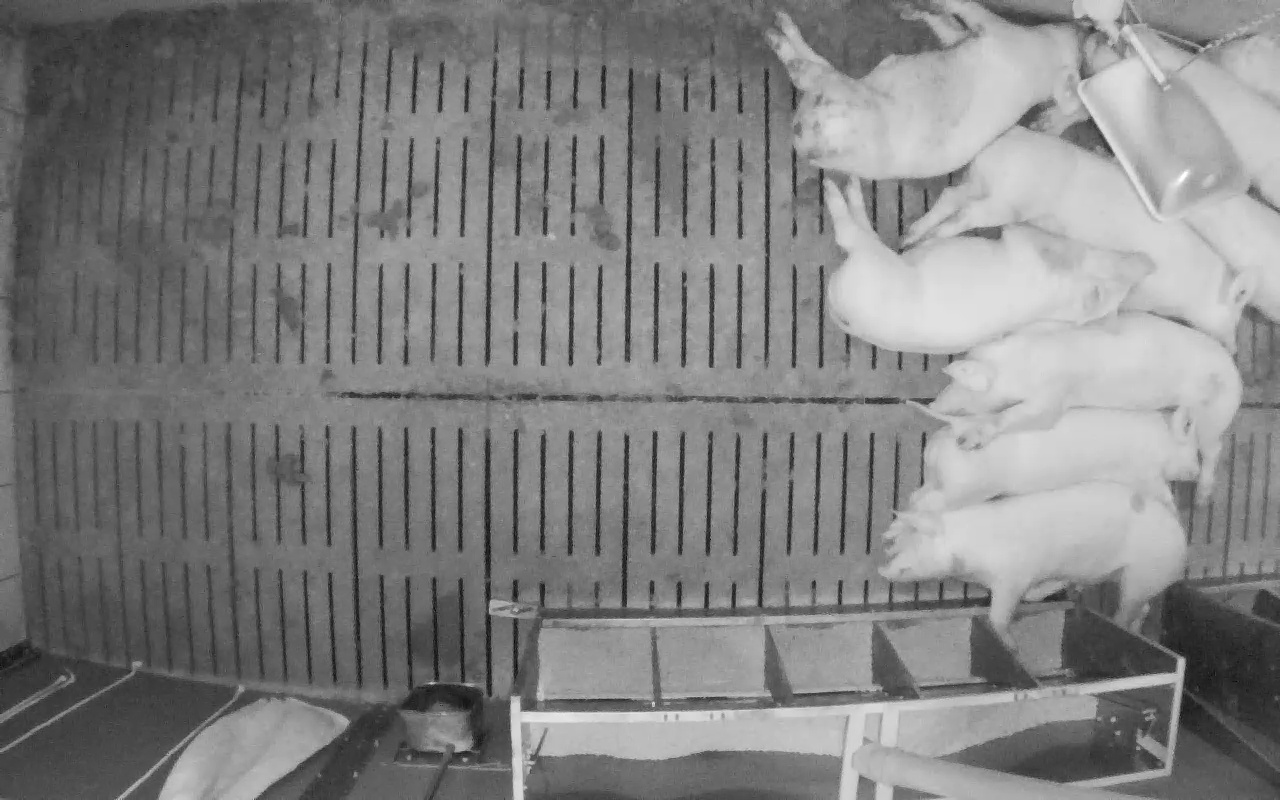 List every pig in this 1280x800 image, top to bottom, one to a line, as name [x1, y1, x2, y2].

pig [763, 0, 1094, 182]
pig [1028, 25, 1278, 212]
pig [1197, 37, 1280, 113]
pig [900, 123, 1253, 357]
pig [822, 174, 1160, 355]
pig [1179, 192, 1279, 321]
pig [925, 308, 1244, 506]
pig [882, 400, 1202, 559]
pig [876, 483, 1188, 653]